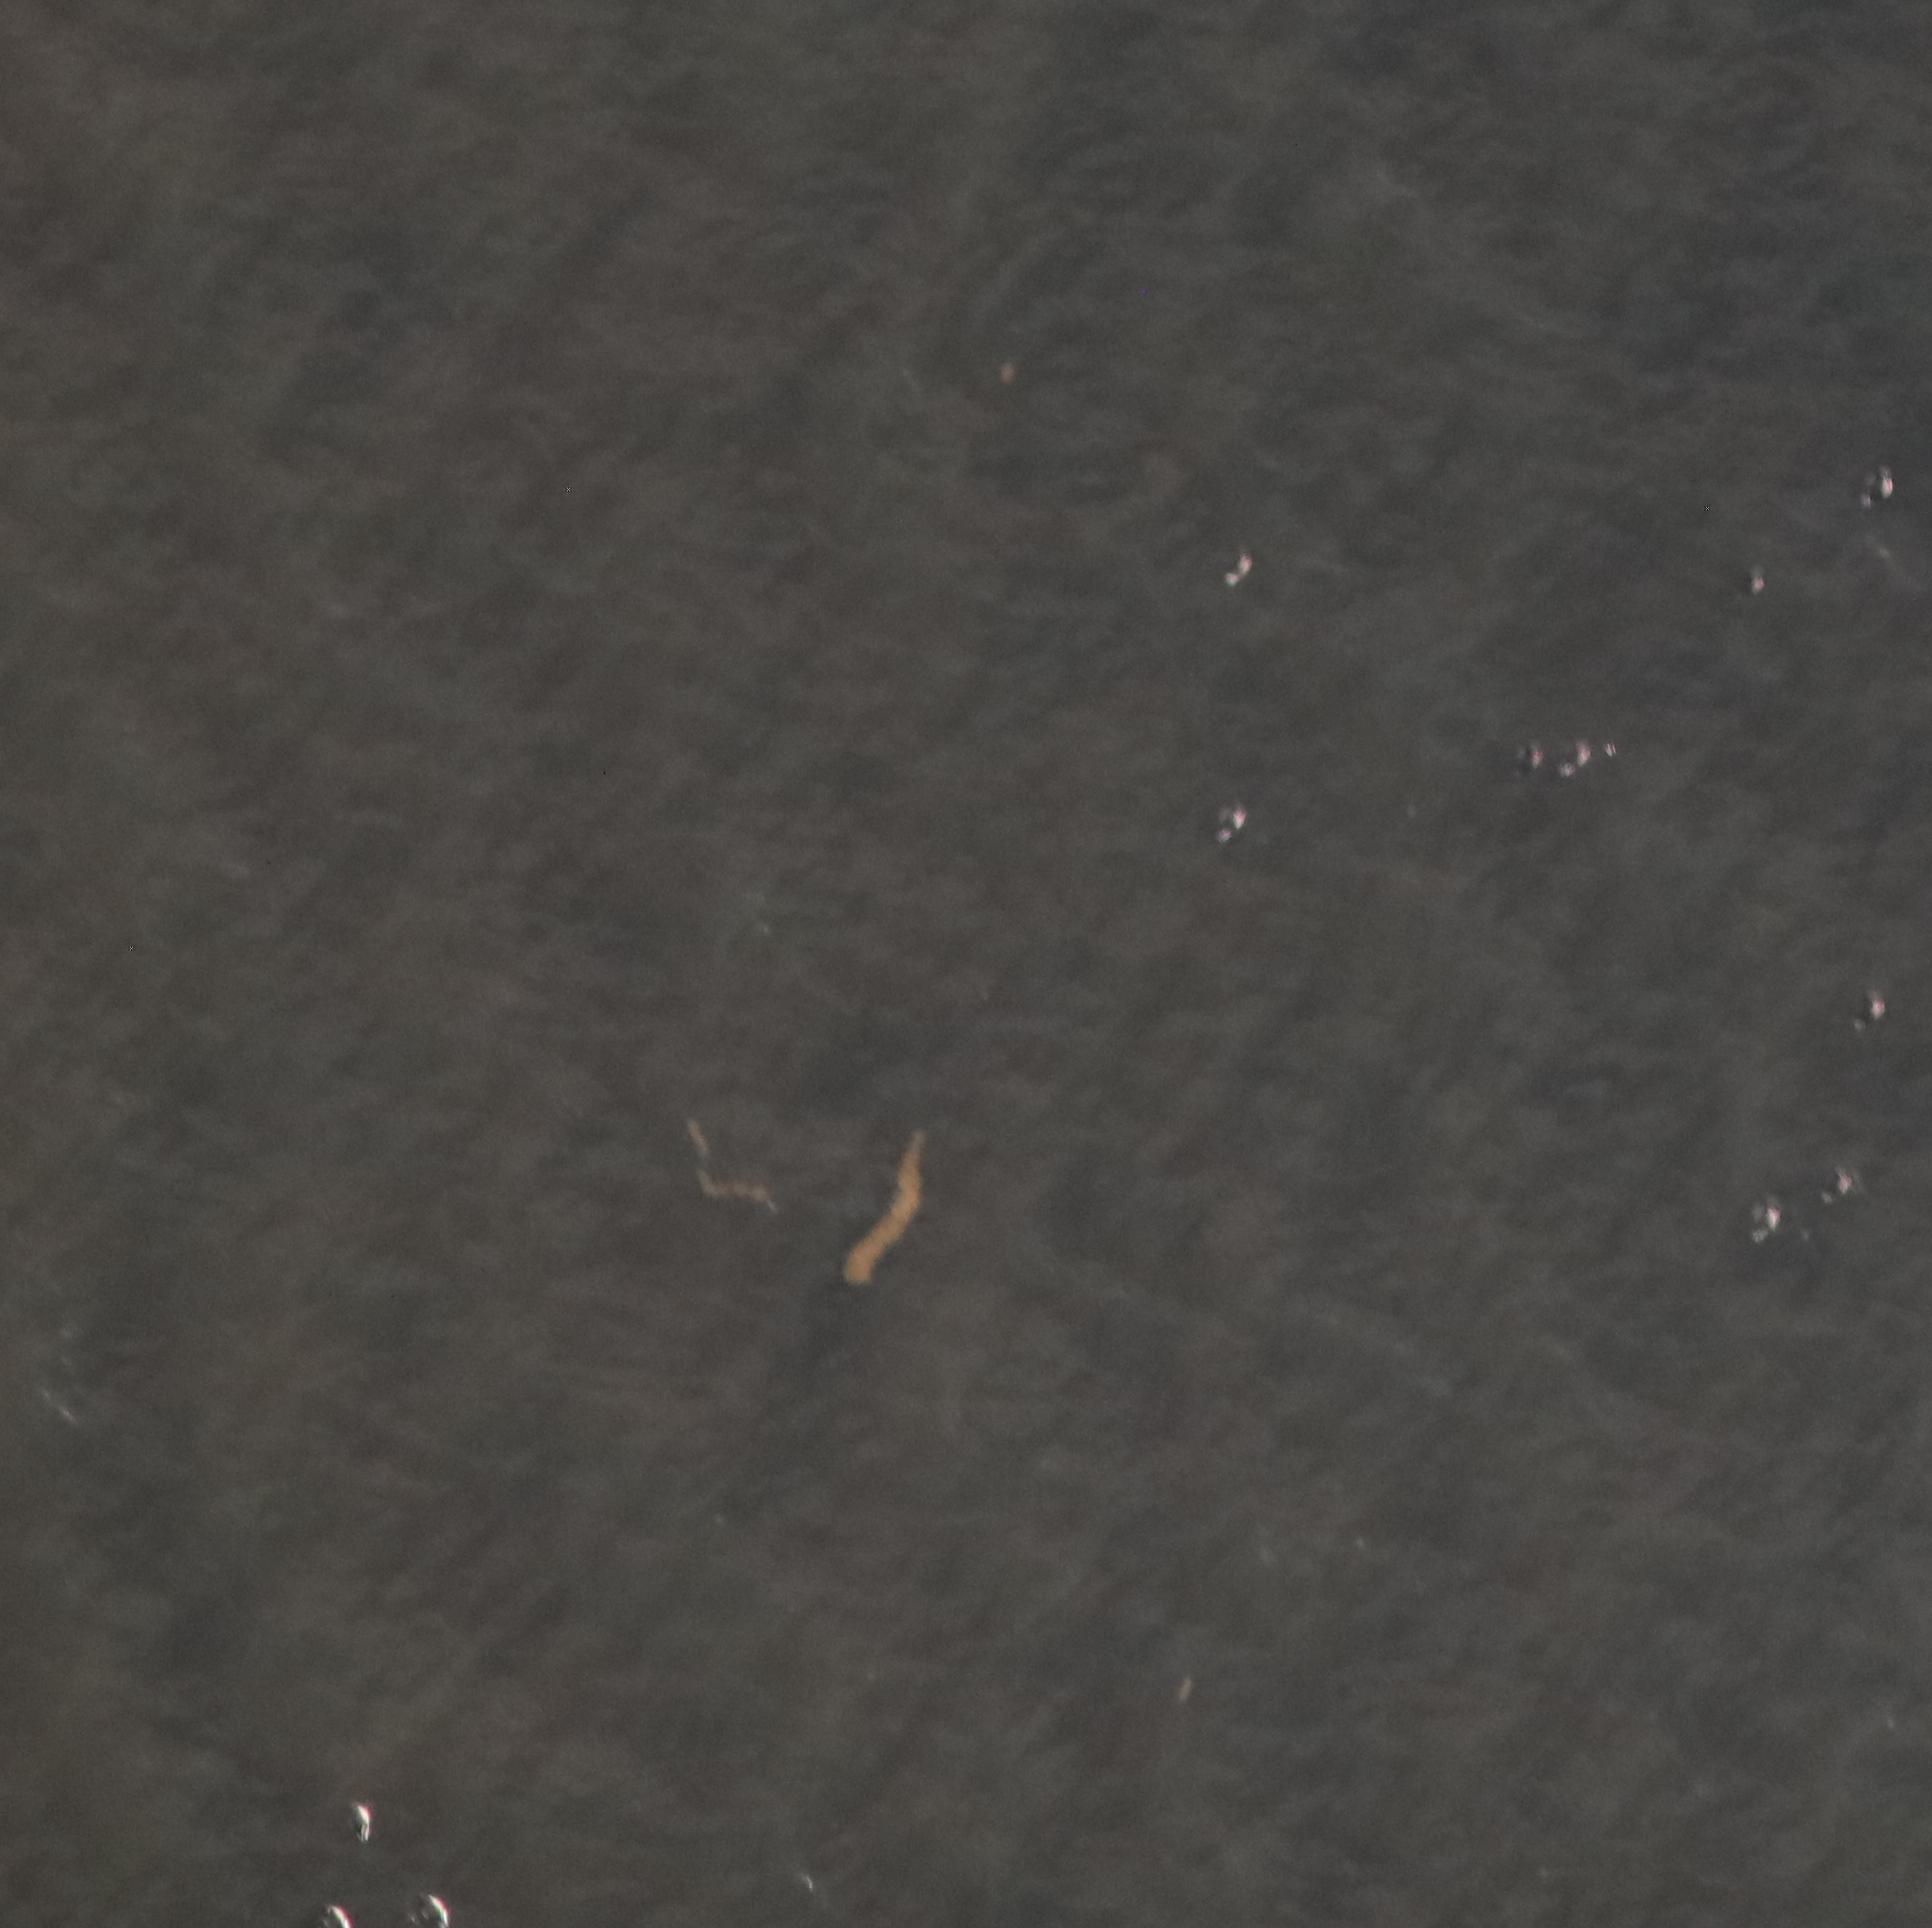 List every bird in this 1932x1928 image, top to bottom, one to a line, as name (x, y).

brant (1881, 484)
brant (1236, 559)
brant (1748, 583)
brant (1574, 753)
brant (1530, 758)
brant (1226, 817)
brant (1869, 1002)
brant (1832, 1178)
brant (1760, 1222)
brant (359, 1816)
brant (434, 1910)
brant (336, 1919)